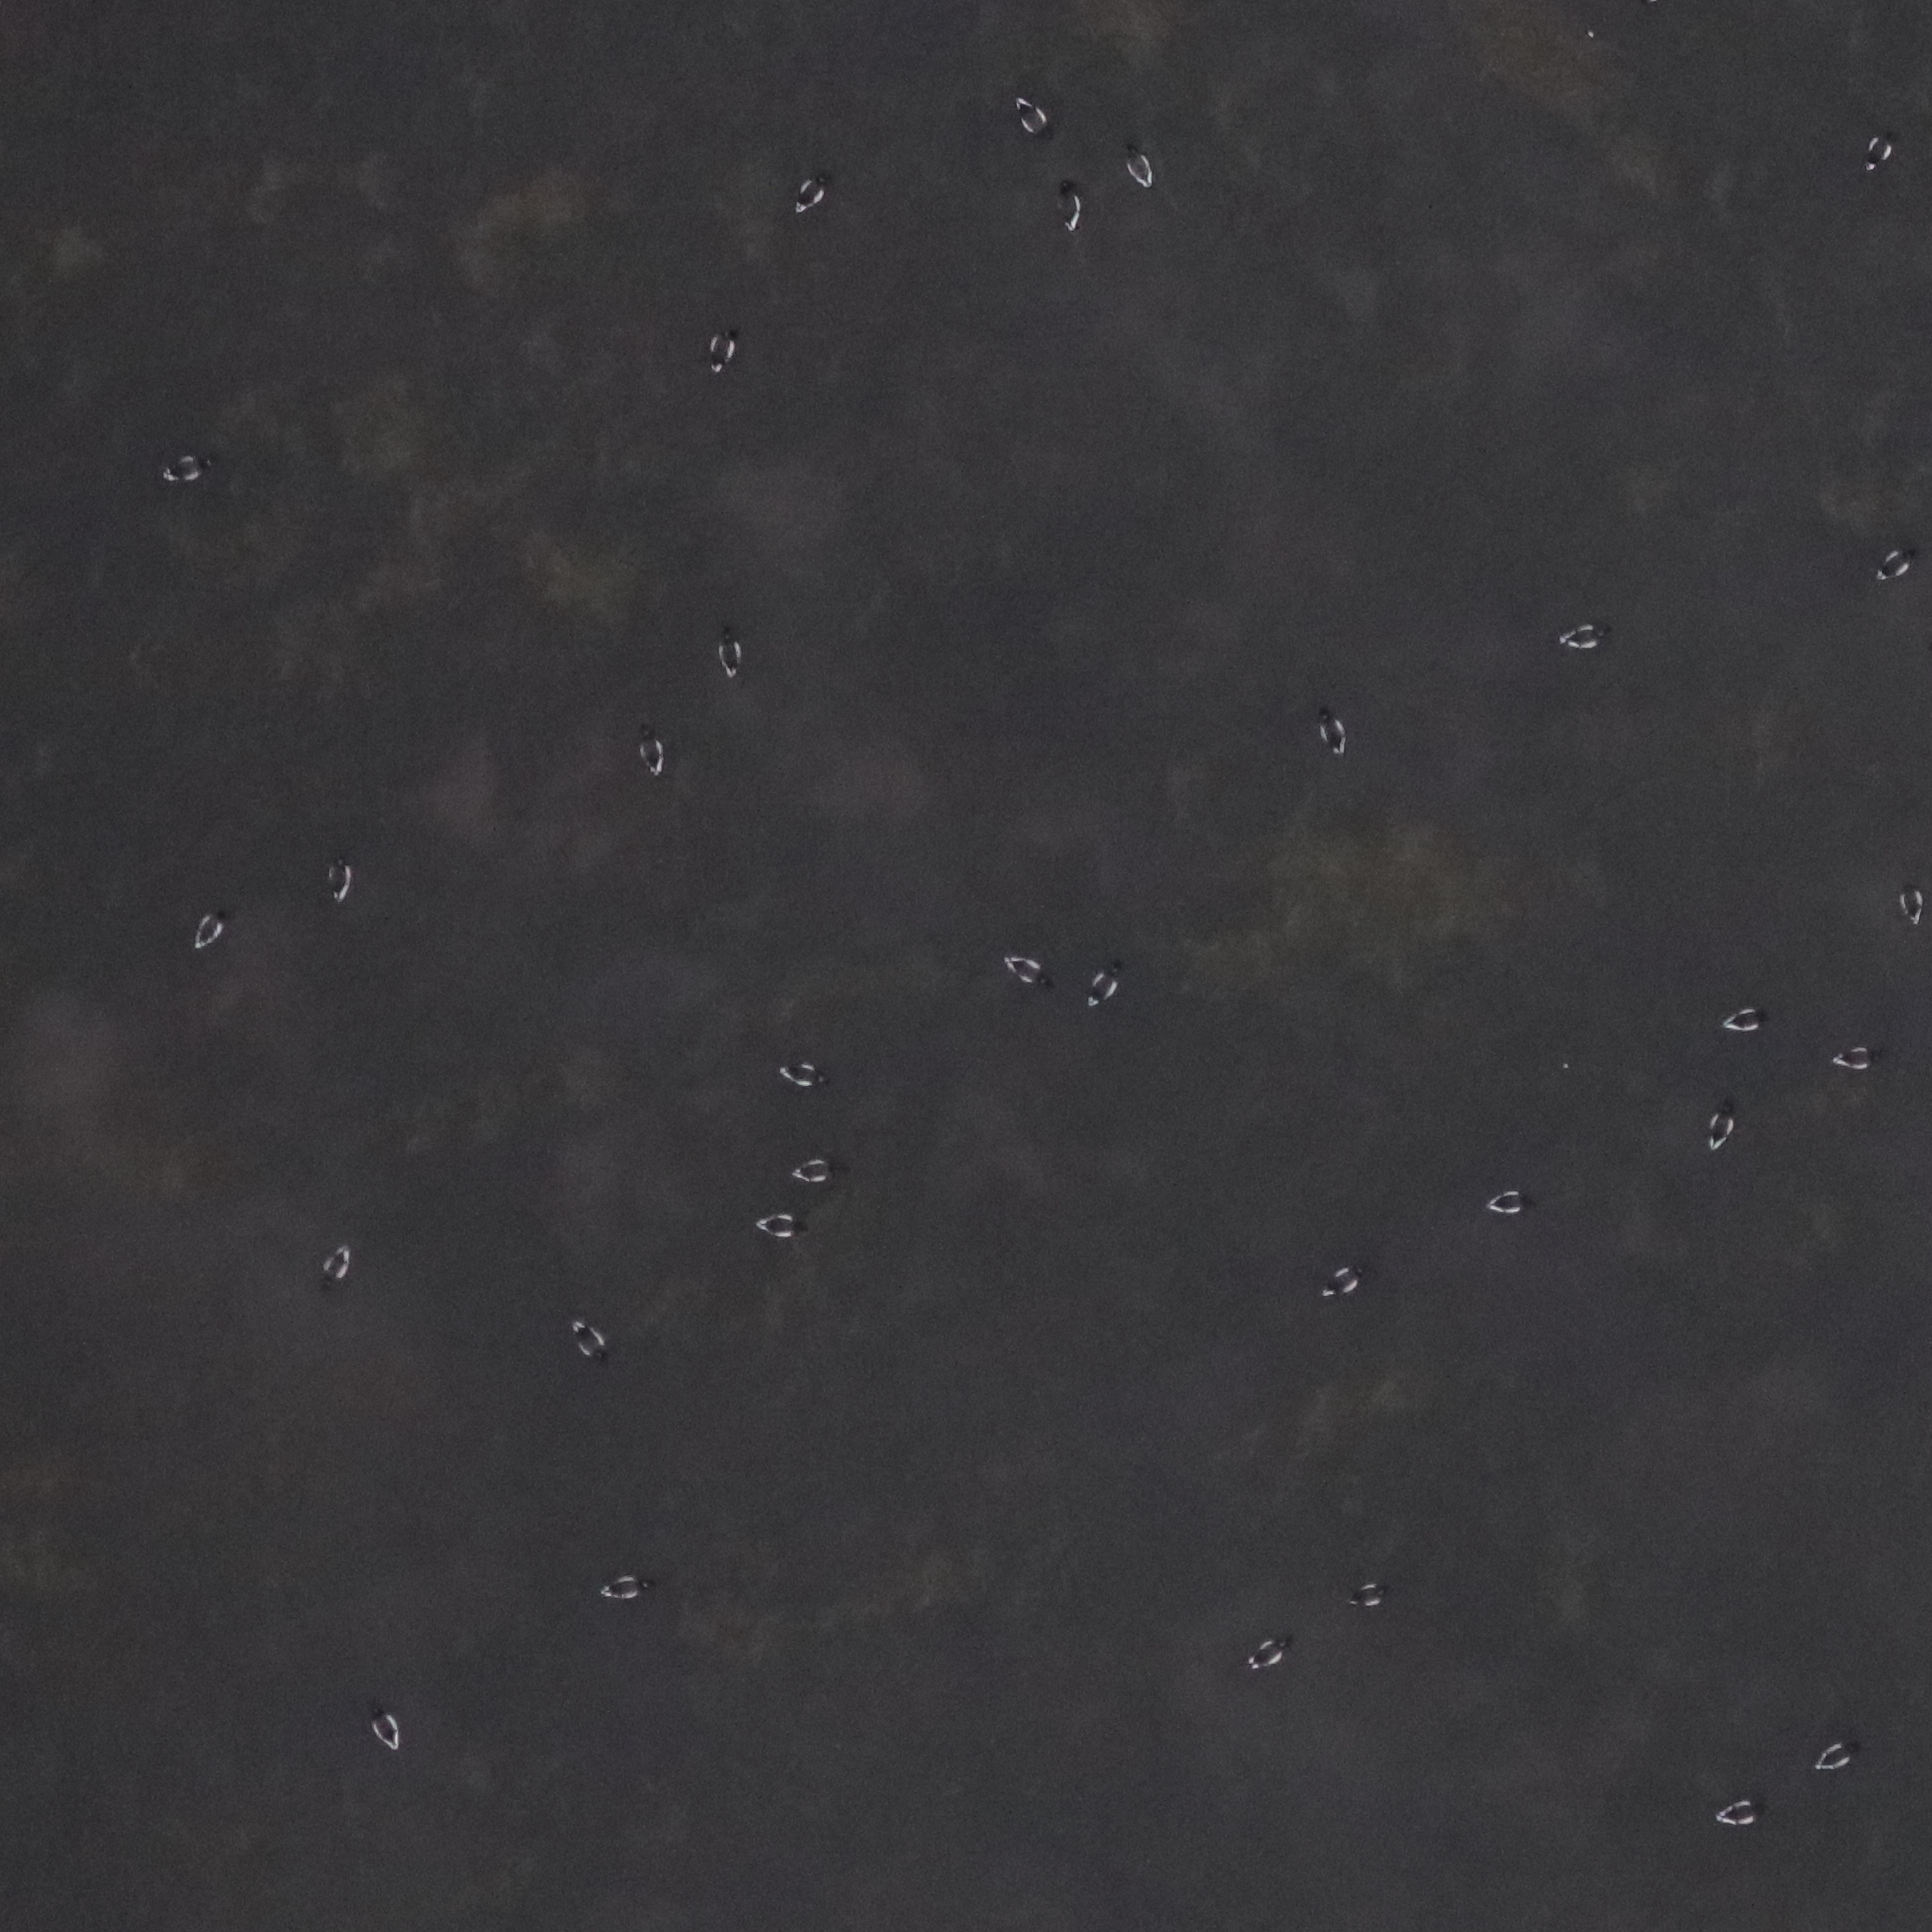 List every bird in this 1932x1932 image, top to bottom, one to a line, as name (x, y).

brant (1032, 118)
brant (1879, 152)
brant (1139, 168)
brant (811, 194)
brant (1070, 208)
brant (722, 351)
brant (187, 469)
brant (1894, 566)
brant (1585, 637)
brant (730, 655)
brant (1332, 733)
brant (651, 753)
brant (340, 878)
brant (1910, 903)
brant (208, 930)
brant (1026, 972)
brant (1105, 987)
brant (1746, 1020)
brant (1855, 1060)
brant (802, 1075)
brant (1720, 1128)
brant (815, 1170)
brant (1507, 1201)
brant (780, 1226)
brant (337, 1266)
brant (1343, 1281)
brant (589, 1342)
brant (626, 1588)
brant (1370, 1596)
brant (1268, 1654)
brant (385, 1728)
brant (1836, 1757)
brant (1739, 1815)